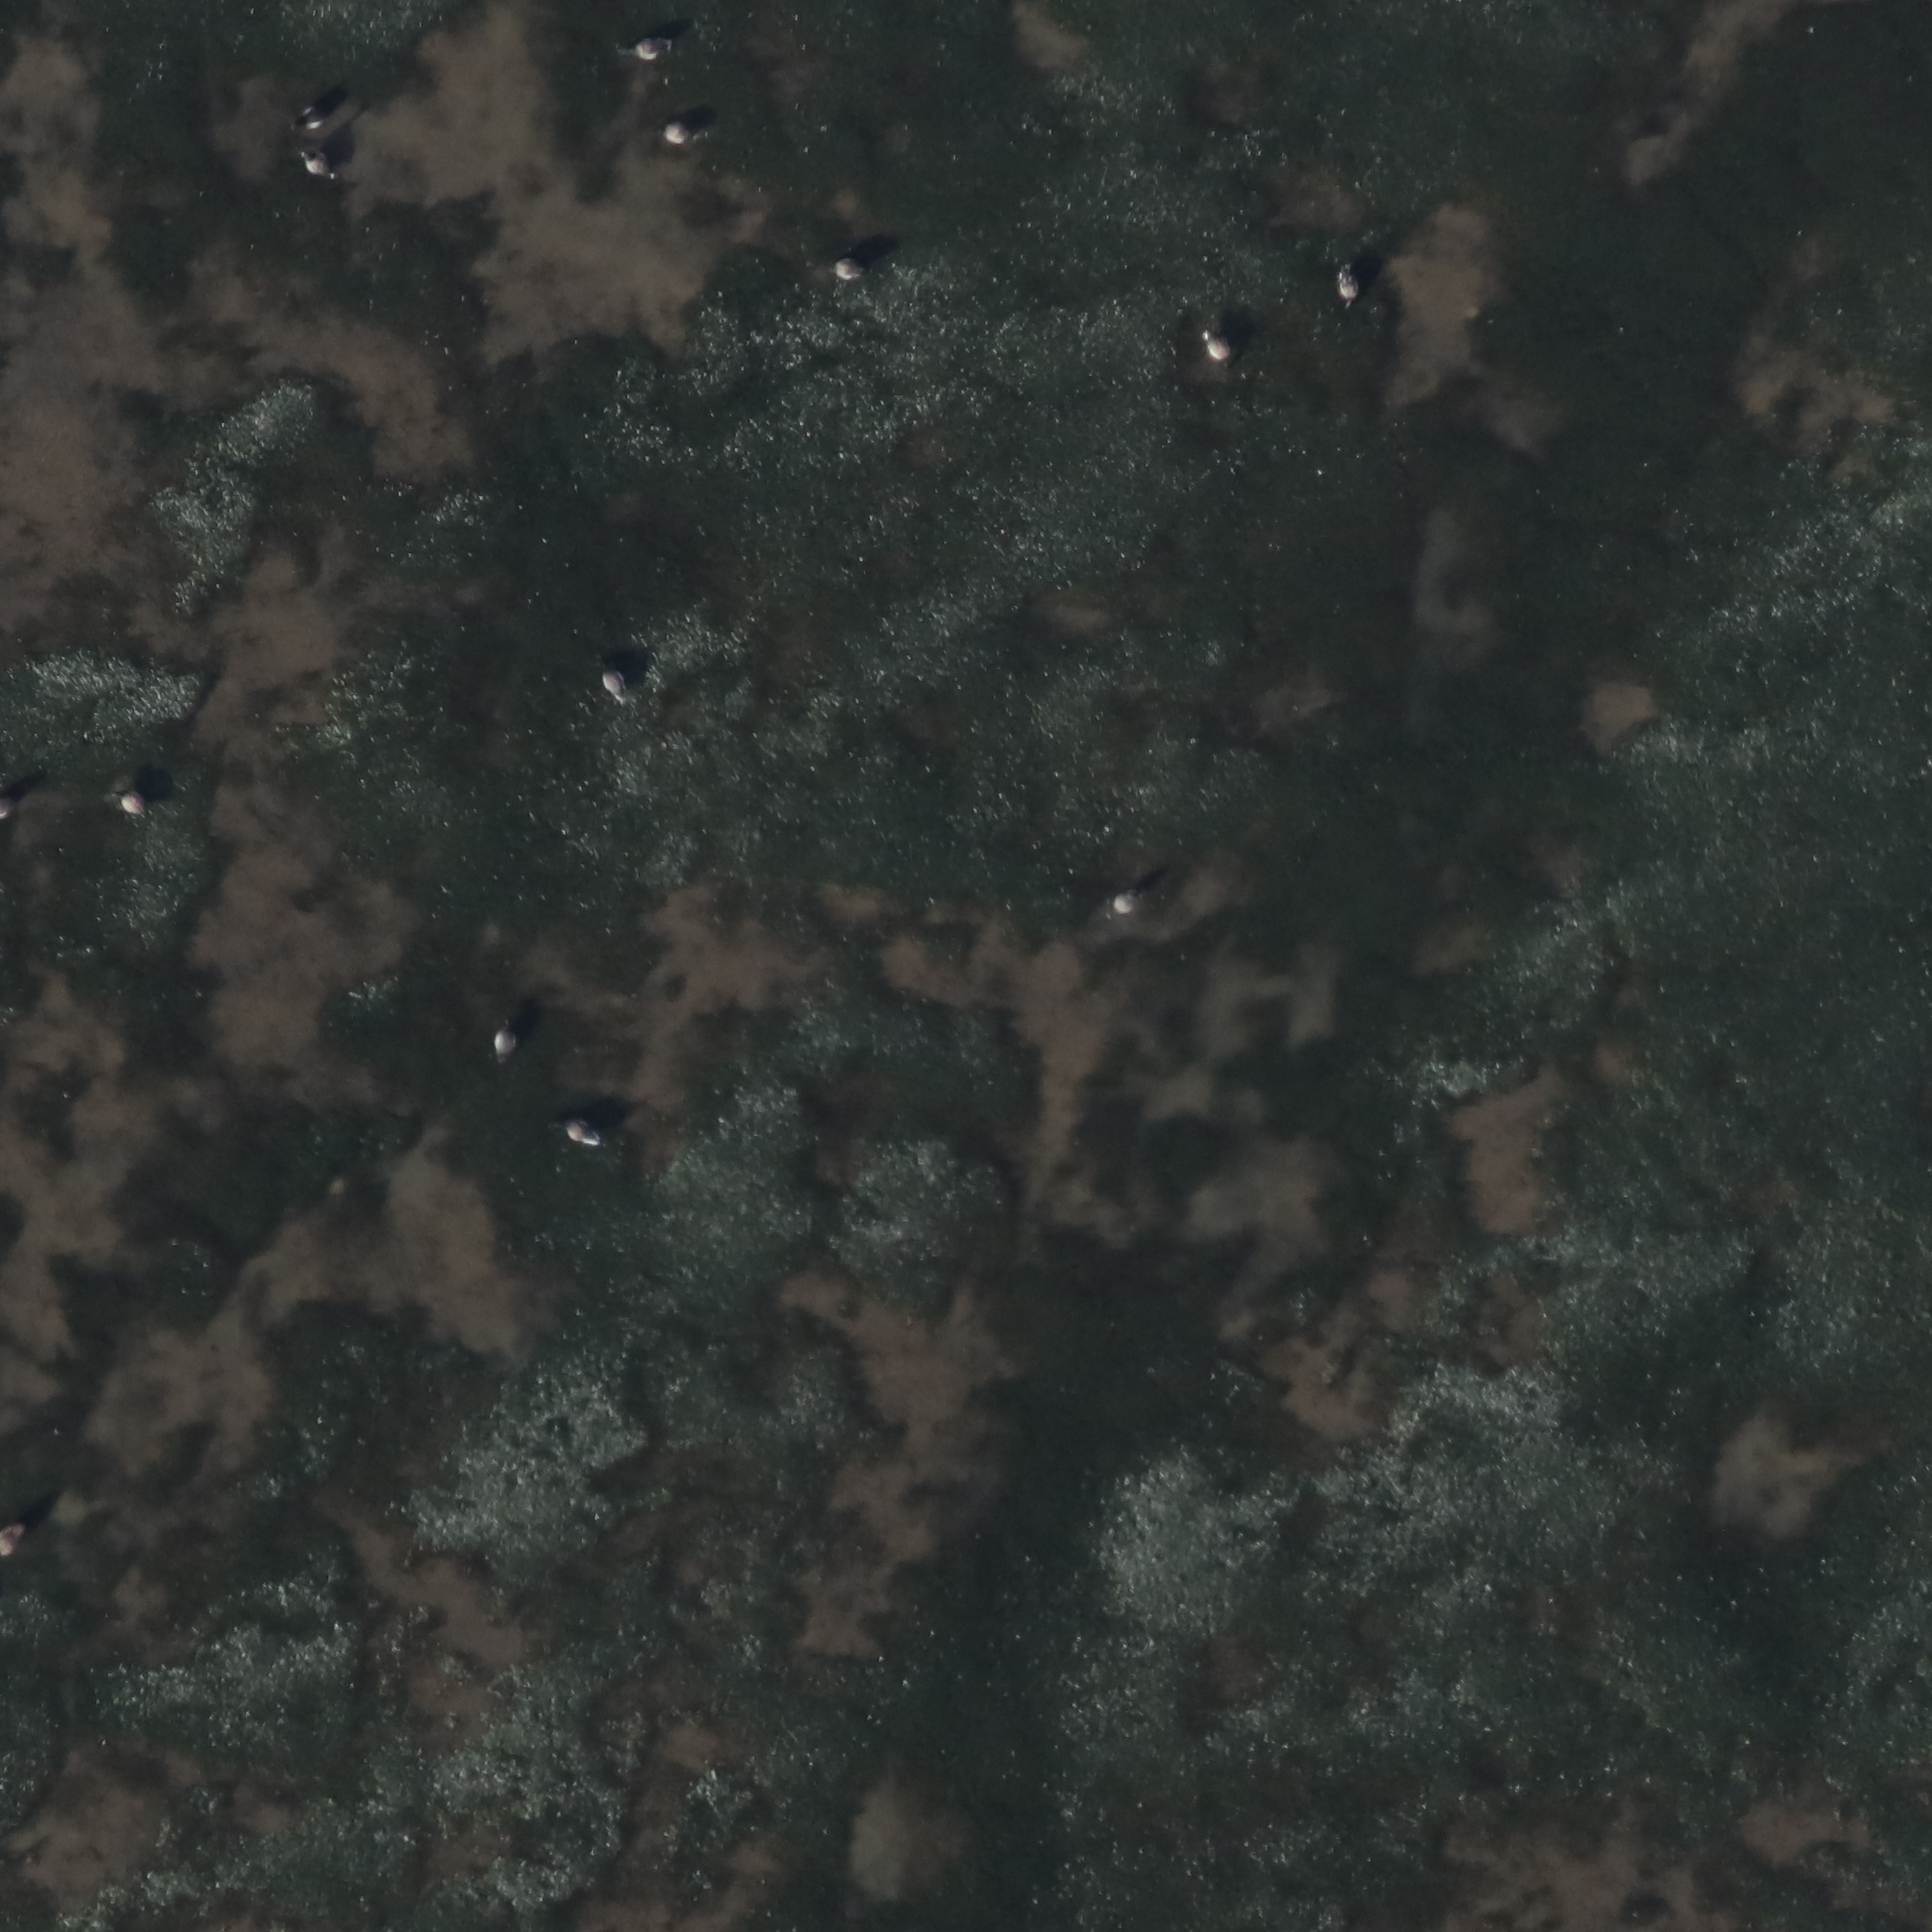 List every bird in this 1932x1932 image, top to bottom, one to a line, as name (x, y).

Canada goose (649, 49)
brant (310, 117)
Canada goose (677, 131)
brant (319, 161)
Canada goose (847, 270)
Canada goose (1349, 289)
Canada goose (1220, 348)
brant (615, 681)
brant (134, 801)
brant (1, 808)
brant (1126, 903)
brant (507, 1041)
brant (577, 1129)
Canada goose (7, 1540)